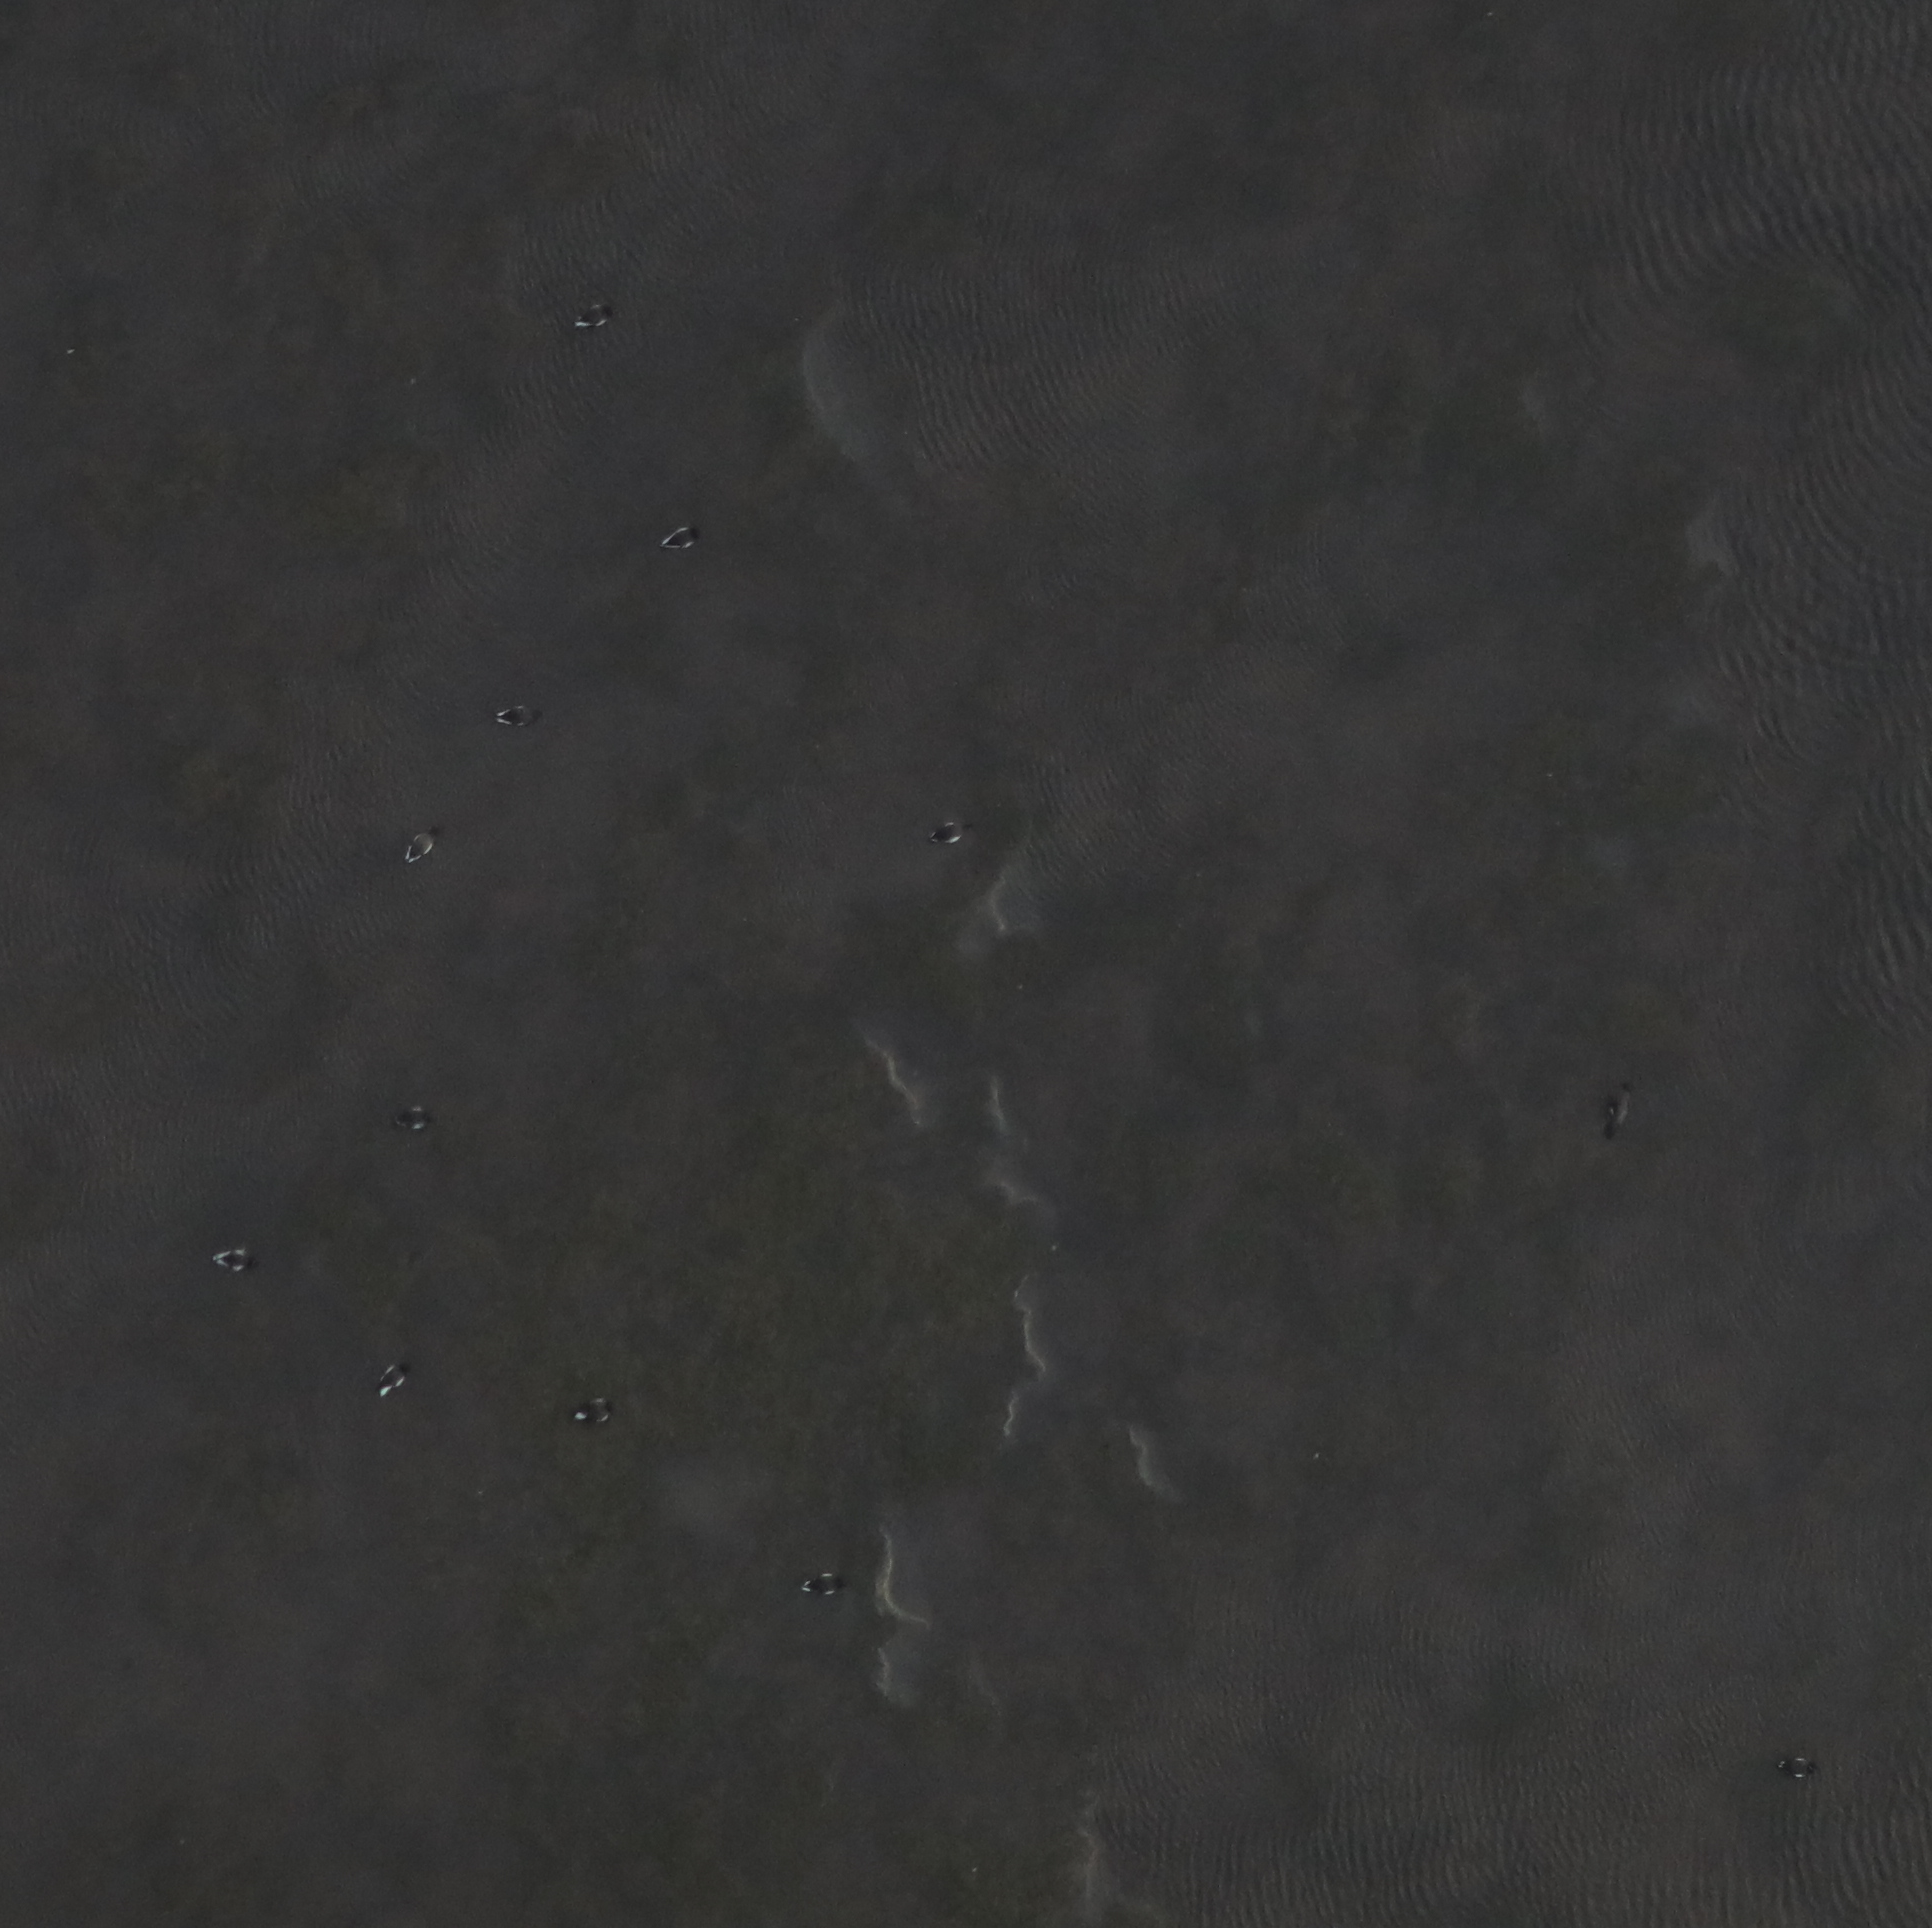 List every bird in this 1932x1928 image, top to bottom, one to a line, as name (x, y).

brant (596, 319)
brant (681, 537)
brant (518, 716)
brant (947, 834)
brant (421, 845)
brant (1617, 1110)
brant (413, 1119)
brant (236, 1259)
brant (392, 1377)
brant (596, 1412)
brant (824, 1586)
brant (1801, 1769)